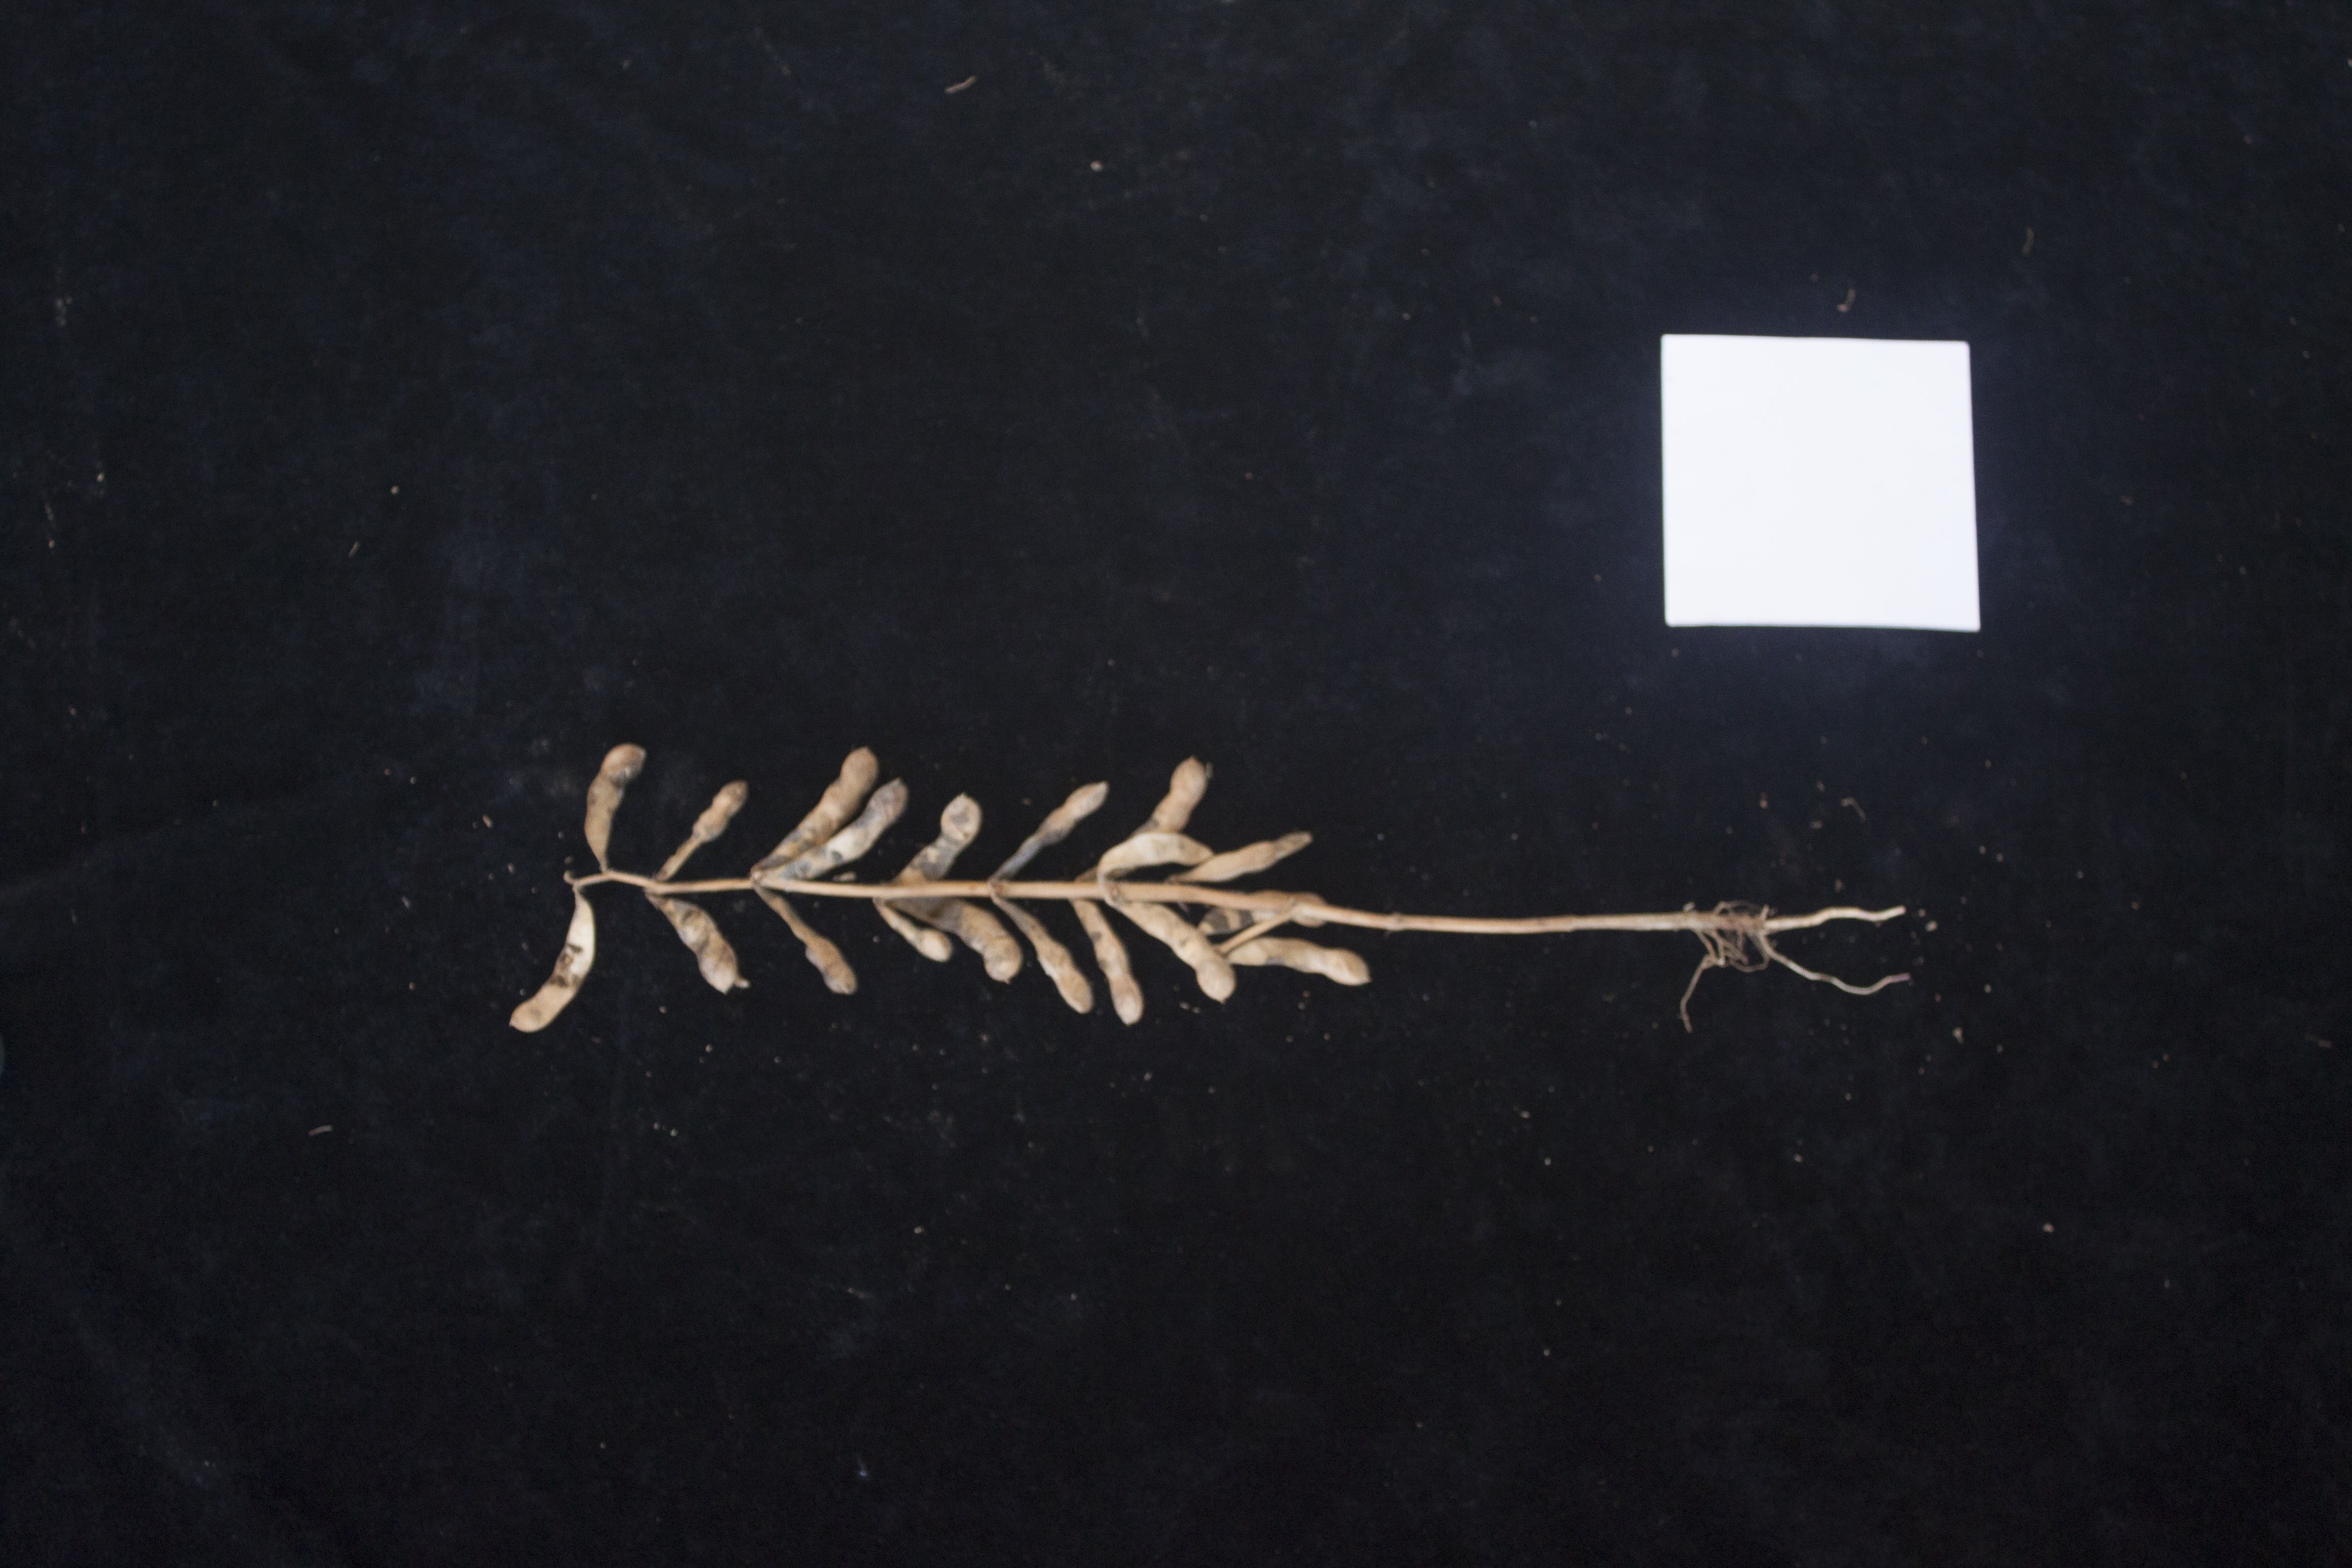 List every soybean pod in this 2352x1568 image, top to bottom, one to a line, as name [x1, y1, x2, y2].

soybean pod [586, 746, 643, 869]
soybean pod [759, 750, 877, 869]
soybean pod [1123, 758, 1206, 845]
soybean pod [762, 781, 904, 878]
soybean pod [993, 783, 1108, 880]
soybean pod [660, 784, 746, 878]
soybean pod [892, 797, 979, 885]
soybean pod [1097, 834, 1215, 882]
soybean pod [1176, 834, 1311, 882]
soybean pod [753, 885, 855, 995]
soybean pod [511, 891, 593, 1033]
soybean pod [1197, 892, 1329, 936]
soybean pod [891, 896, 1021, 981]
soybean pod [651, 898, 736, 993]
soybean pod [1070, 900, 1141, 1025]
soybean pod [876, 902, 952, 961]
soybean pod [1112, 903, 1233, 1001]
soybean pod [997, 904, 1091, 1013]
soybean pod [1227, 939, 1370, 985]